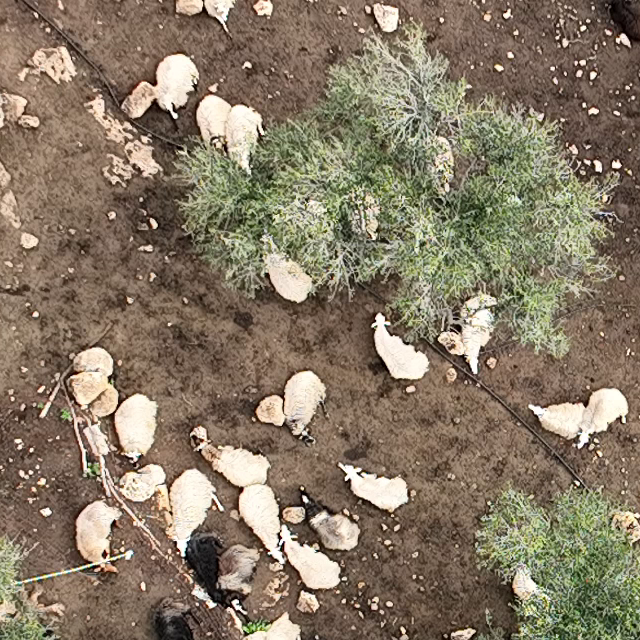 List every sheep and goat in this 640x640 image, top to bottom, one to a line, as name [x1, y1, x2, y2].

sheep [204, 2, 232, 22]
sheep [605, 3, 639, 43]
sheep [156, 54, 198, 120]
sheep [197, 93, 233, 151]
sheep [225, 105, 261, 174]
sheep [425, 134, 456, 194]
sheep [340, 191, 380, 238]
sheep [258, 234, 316, 306]
sheep [461, 295, 501, 375]
sheep [371, 313, 430, 381]
sheep [284, 370, 329, 439]
sheep [576, 389, 629, 449]
sheep [114, 394, 157, 463]
sheep [528, 400, 587, 437]
sheep [190, 432, 272, 487]
sheep [337, 459, 411, 513]
sheep [170, 472, 223, 558]
sheep [238, 484, 287, 563]
sheep [299, 485, 361, 552]
sheep [77, 499, 121, 574]
sheep [279, 524, 342, 591]
sheep [185, 529, 222, 598]
sheep [216, 545, 264, 612]
sheep [512, 562, 547, 606]
sheep [153, 599, 209, 639]
sheep [263, 611, 302, 639]
sheep [38, 627, 110, 639]